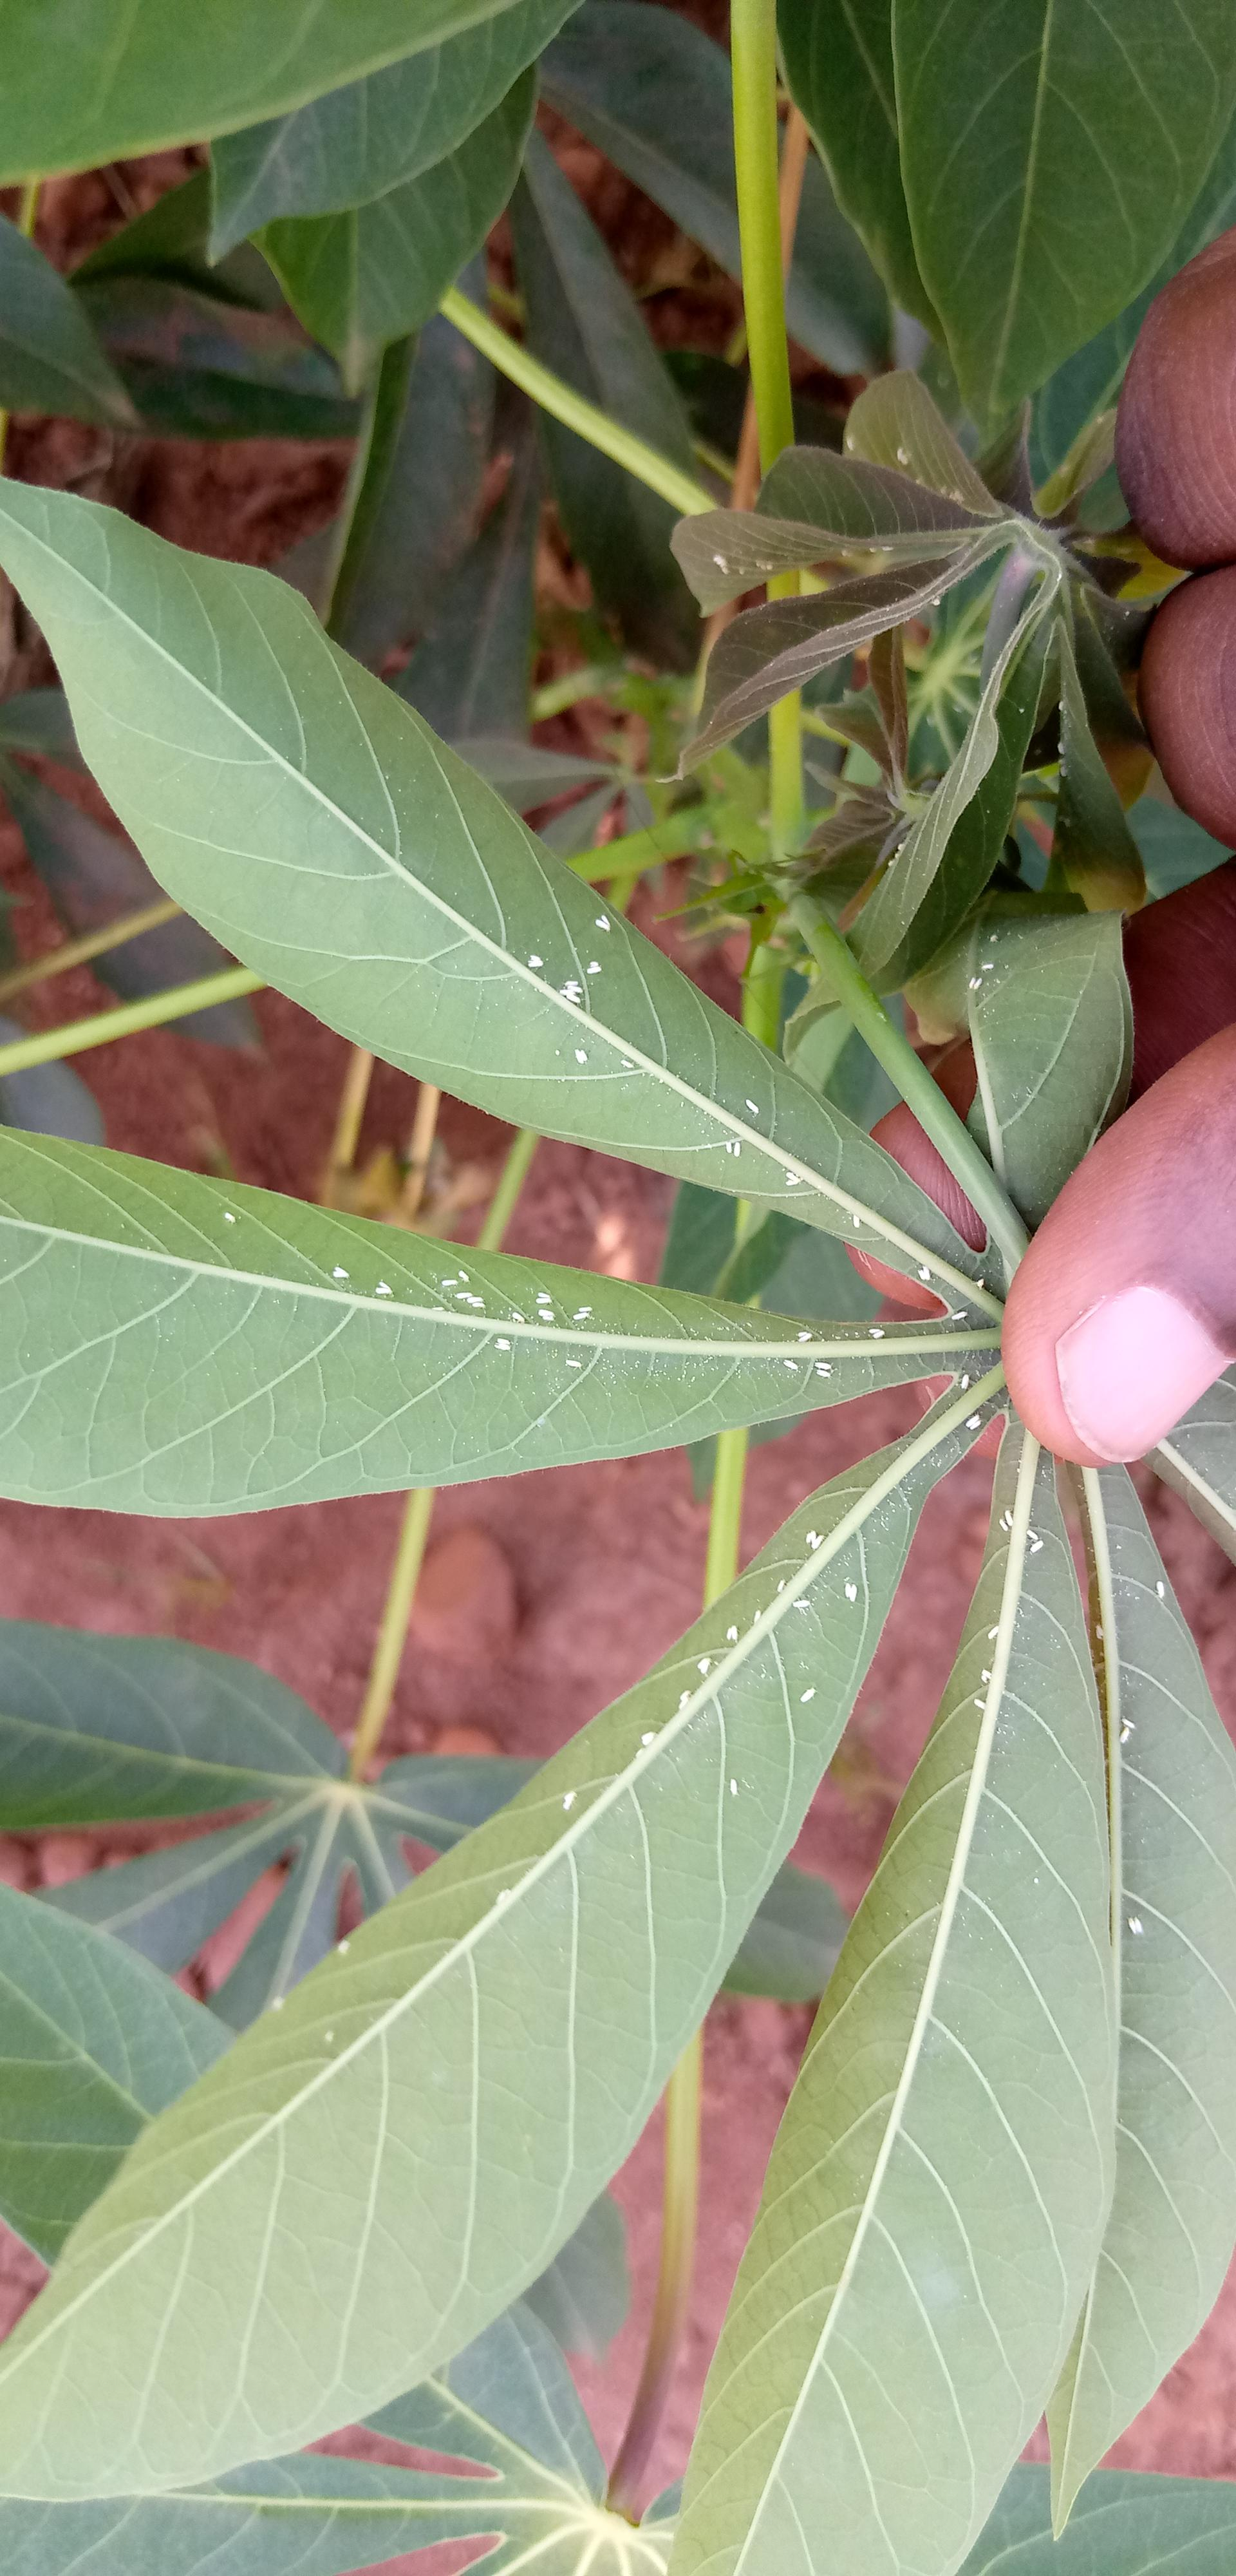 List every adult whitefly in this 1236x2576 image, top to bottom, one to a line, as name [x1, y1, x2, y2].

whitefly [601, 913, 615, 927]
whitefly [593, 918, 611, 932]
whitefly [529, 953, 543, 961]
whitefly [589, 958, 601, 968]
whitefly [527, 960, 546, 971]
whitefly [980, 961, 995, 972]
whitefly [584, 965, 604, 975]
whitefly [968, 976, 977, 990]
whitefly [973, 976, 984, 992]
whitefly [563, 978, 579, 987]
whitefly [566, 984, 585, 994]
whitefly [557, 988, 579, 994]
whitefly [565, 993, 582, 1005]
whitefly [574, 1048, 585, 1066]
whitefly [580, 1048, 590, 1064]
whitefly [619, 1058, 639, 1071]
whitefly [743, 1097, 763, 1117]
whitefly [724, 1139, 733, 1155]
whitefly [733, 1140, 742, 1159]
whitefly [786, 1170, 801, 1182]
whitefly [784, 1179, 800, 1187]
whitefly [223, 1209, 238, 1224]
whitefly [851, 1213, 863, 1230]
whitefly [922, 1264, 933, 1282]
whitefly [330, 1265, 353, 1282]
whitefly [457, 1268, 471, 1285]
whitefly [917, 1268, 926, 1282]
whitefly [440, 1276, 460, 1287]
whitefly [975, 1276, 988, 1289]
whitefly [372, 1279, 397, 1298]
whitefly [455, 1291, 475, 1300]
whitefly [536, 1291, 552, 1299]
whitefly [467, 1296, 486, 1304]
whitefly [534, 1297, 554, 1305]
whitefly [469, 1300, 488, 1311]
whitefly [577, 1303, 596, 1314]
whitefly [948, 1306, 975, 1322]
whitefly [537, 1307, 559, 1318]
whitefly [511, 1309, 527, 1324]
whitefly [570, 1311, 591, 1321]
whitefly [540, 1314, 556, 1322]
whitefly [867, 1326, 881, 1335]
whitefly [871, 1329, 886, 1340]
whitefly [795, 1330, 809, 1338]
whitefly [796, 1331, 815, 1344]
whitefly [495, 1336, 512, 1346]
whitefly [493, 1341, 512, 1352]
whitefly [564, 1356, 585, 1371]
whitefly [781, 1358, 802, 1372]
whitefly [813, 1360, 836, 1371]
whitefly [814, 1368, 834, 1379]
whitefly [957, 1370, 975, 1393]
whitefly [959, 1405, 992, 1439]
whitefly [962, 1408, 991, 1437]
whitefly [1003, 1506, 1015, 1530]
whitefly [995, 1516, 1013, 1536]
whitefly [1025, 1524, 1043, 1544]
whitefly [796, 1525, 822, 1546]
whitefly [801, 1525, 822, 1548]
whitefly [810, 1528, 829, 1555]
whitefly [1026, 1537, 1050, 1557]
whitefly [770, 1572, 794, 1595]
whitefly [1152, 1574, 1174, 1606]
whitefly [835, 1575, 872, 1612]
whitefly [834, 1578, 864, 1605]
whitefly [750, 1605, 763, 1632]
whitefly [719, 1620, 744, 1647]
whitefly [1089, 1620, 1108, 1643]
whitefly [984, 1621, 1006, 1645]
whitefly [717, 1622, 744, 1643]
whitefly [693, 1651, 716, 1680]
whitefly [977, 1665, 995, 1692]
whitefly [973, 1665, 1007, 1699]
whitefly [792, 1681, 827, 1710]
whitefly [666, 1683, 698, 1712]
whitefly [671, 1686, 707, 1724]
whitefly [971, 1694, 989, 1714]
whitefly [1118, 1714, 1141, 1732]
whitefly [1115, 1723, 1134, 1748]
whitefly [637, 1728, 657, 1748]
whitefly [721, 1765, 750, 1805]
whitefly [560, 1781, 583, 1818]
whitefly [1121, 1912, 1158, 1944]
whitefly [1123, 1914, 1152, 1937]